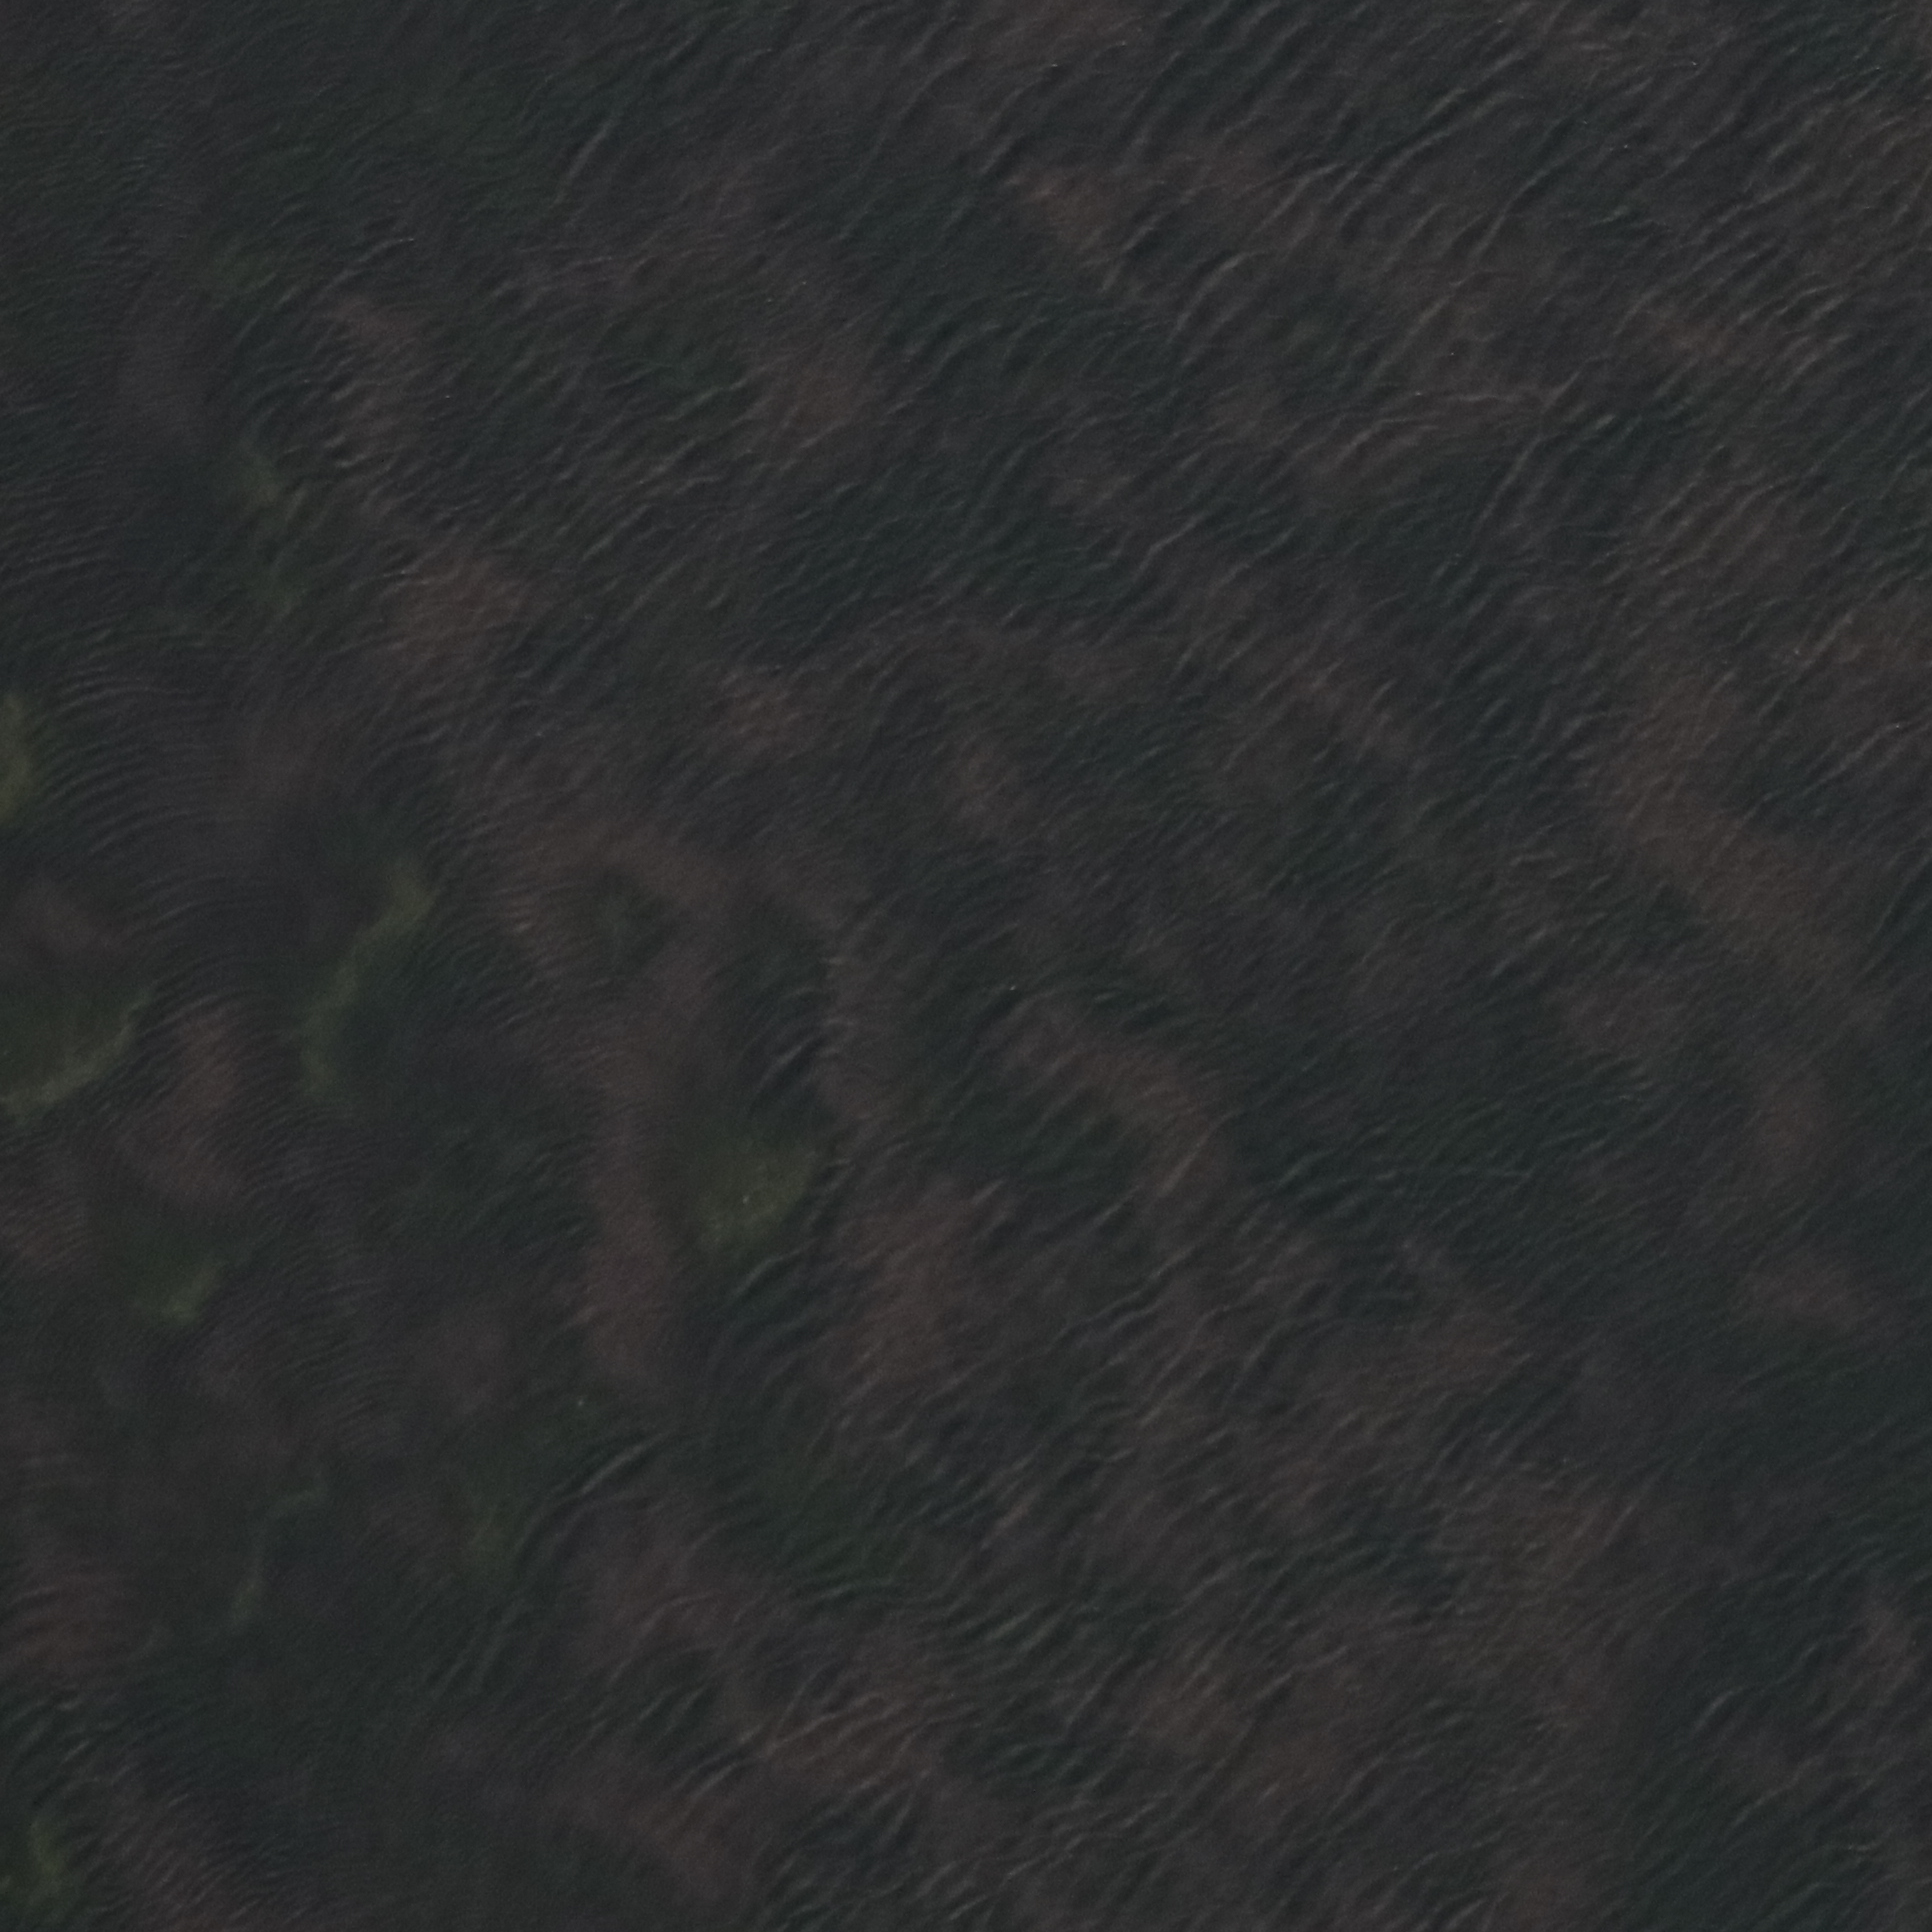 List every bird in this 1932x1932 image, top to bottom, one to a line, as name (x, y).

None